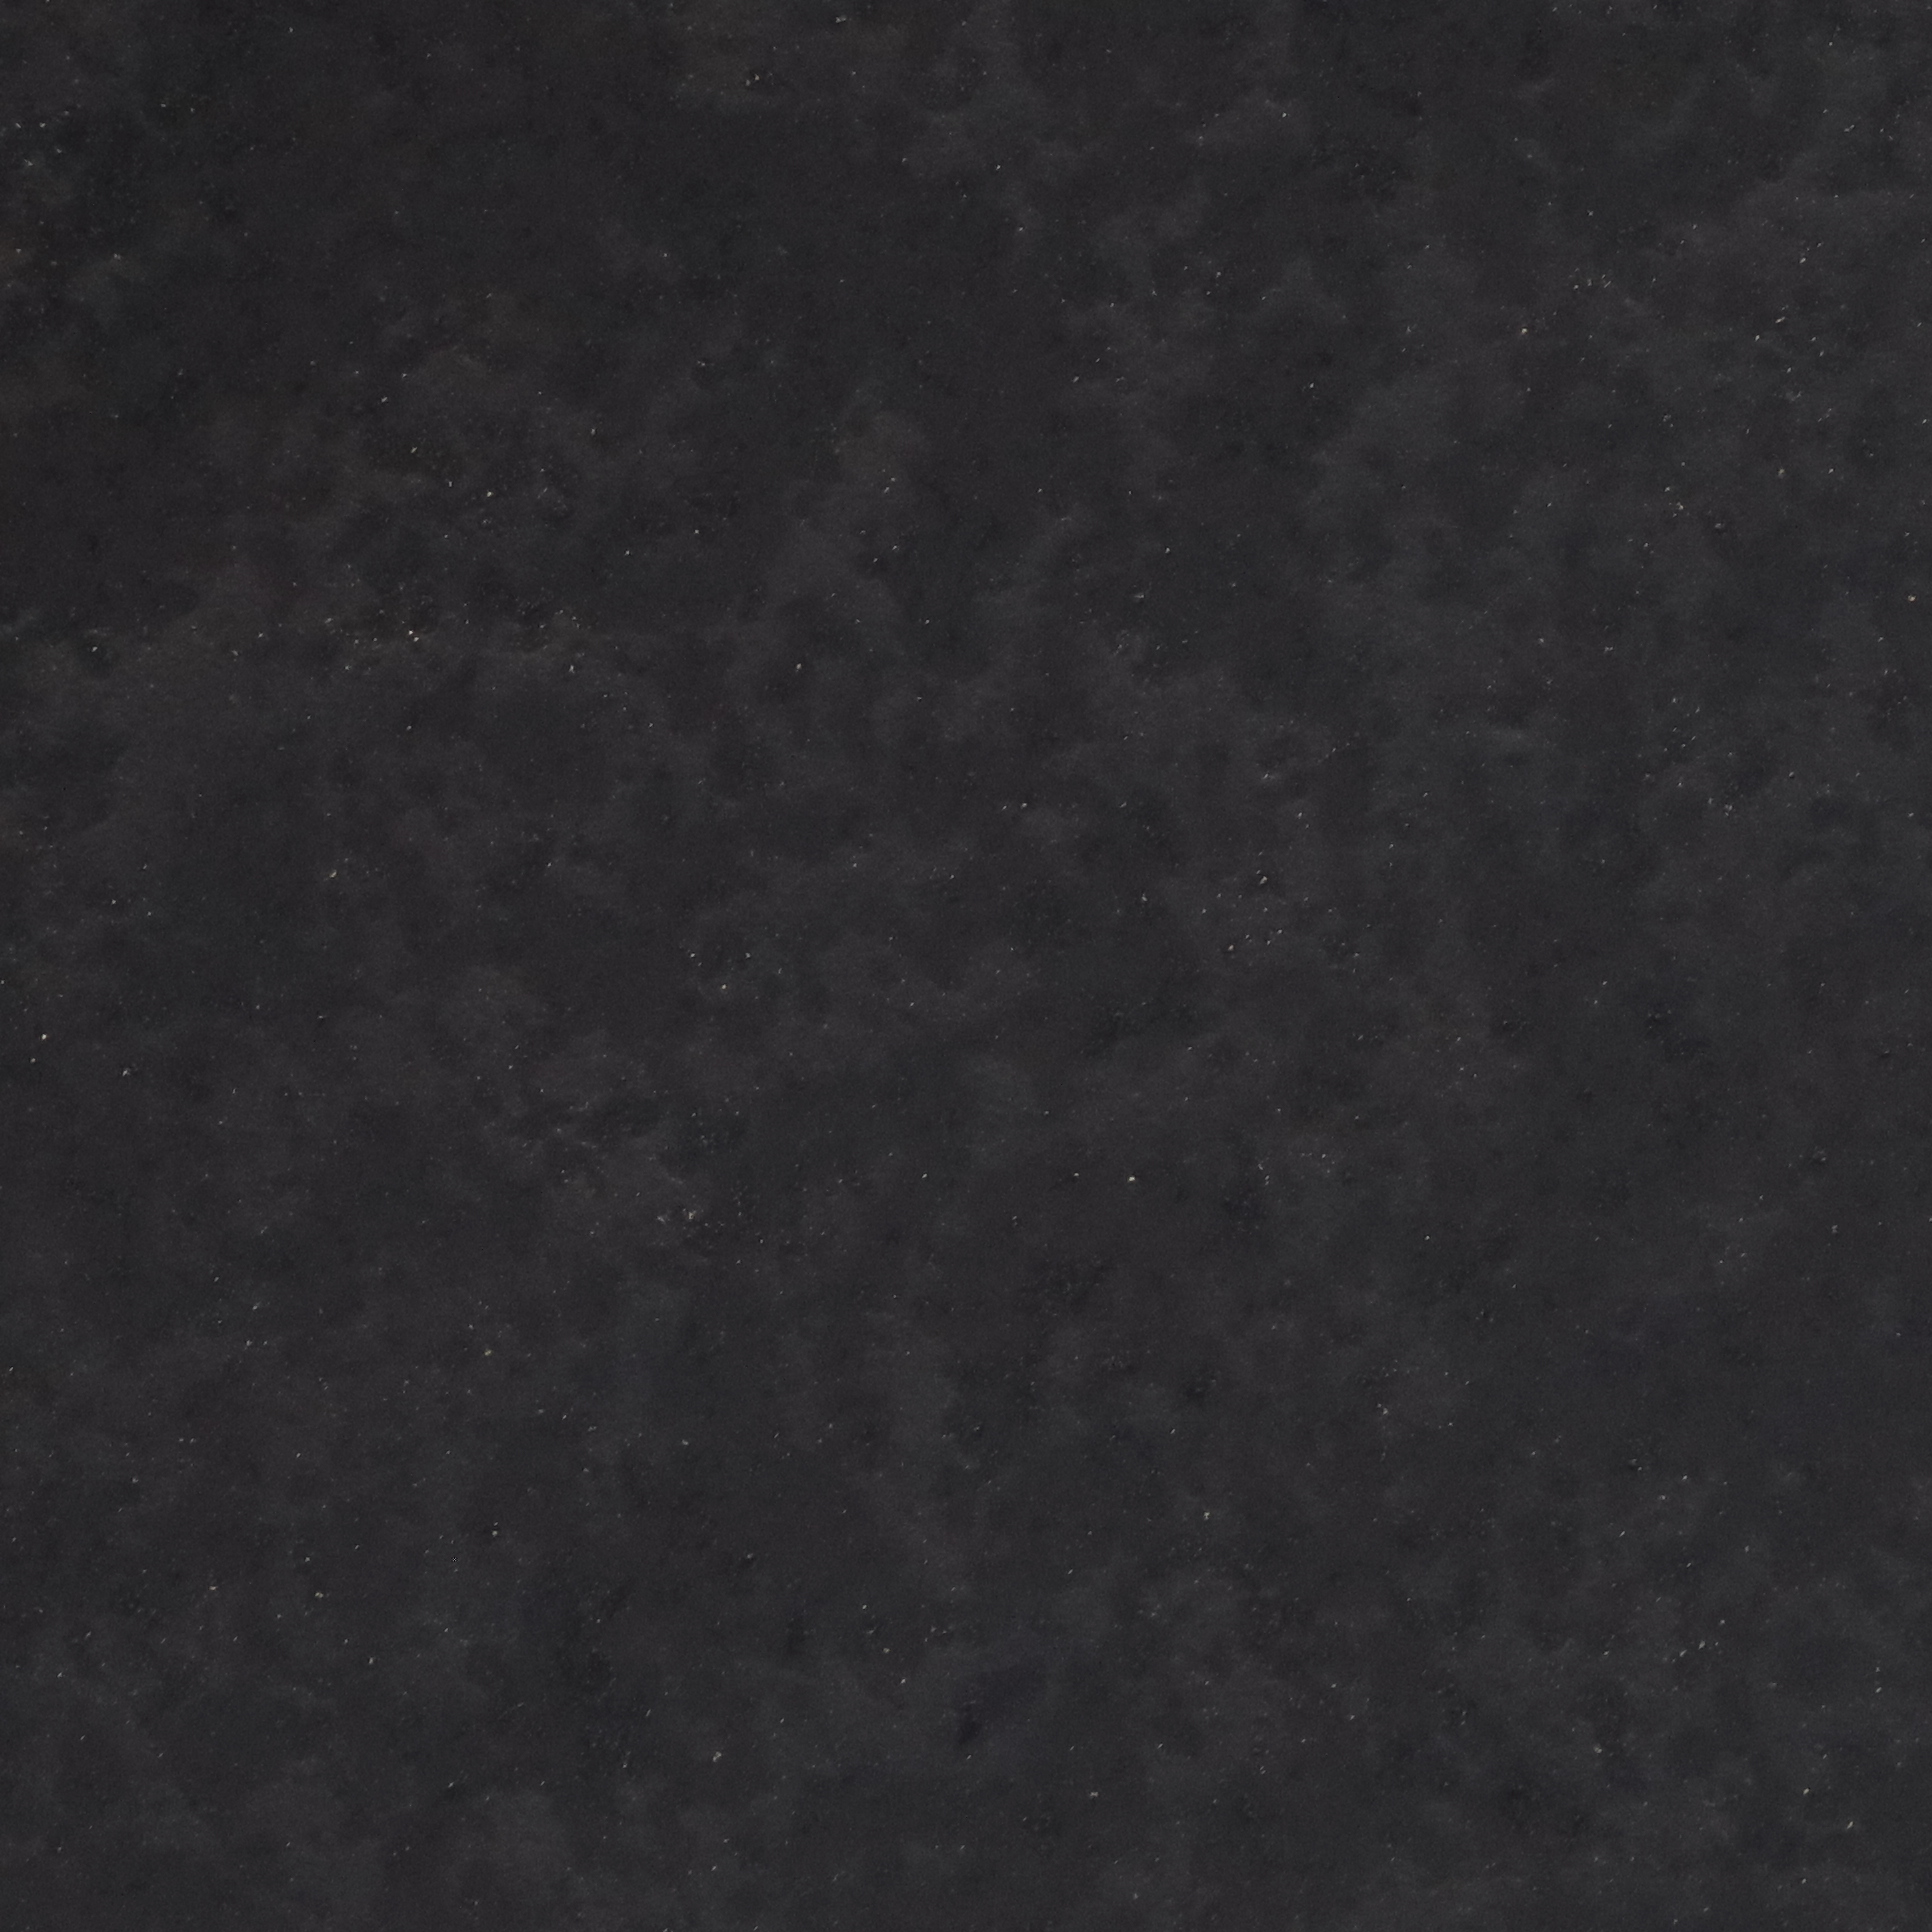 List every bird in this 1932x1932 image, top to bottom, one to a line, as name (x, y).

None